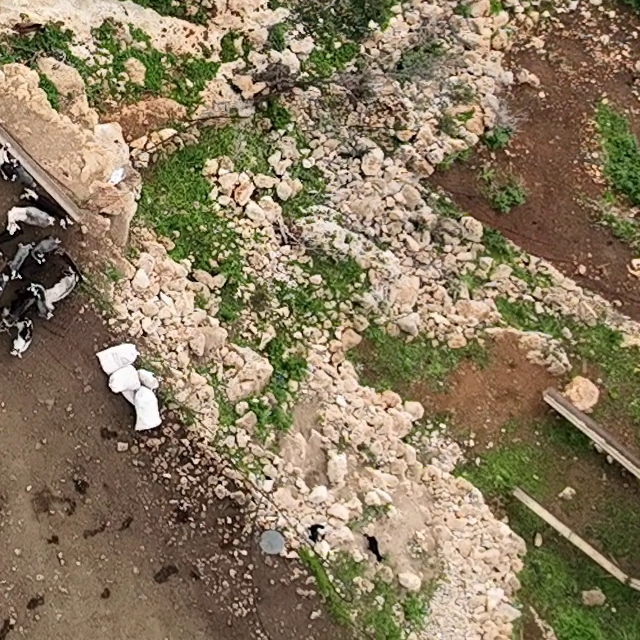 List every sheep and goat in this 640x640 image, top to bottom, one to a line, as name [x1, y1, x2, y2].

goat [0, 138, 18, 182]
goat [11, 158, 37, 186]
goat [22, 187, 73, 231]
goat [8, 205, 56, 235]
goat [0, 222, 23, 247]
goat [33, 238, 60, 263]
goat [11, 243, 31, 279]
goat [49, 248, 76, 274]
goat [0, 256, 7, 289]
goat [46, 267, 80, 303]
goat [28, 282, 54, 320]
goat [0, 290, 37, 332]
goat [9, 318, 33, 359]
goat [364, 533, 385, 563]